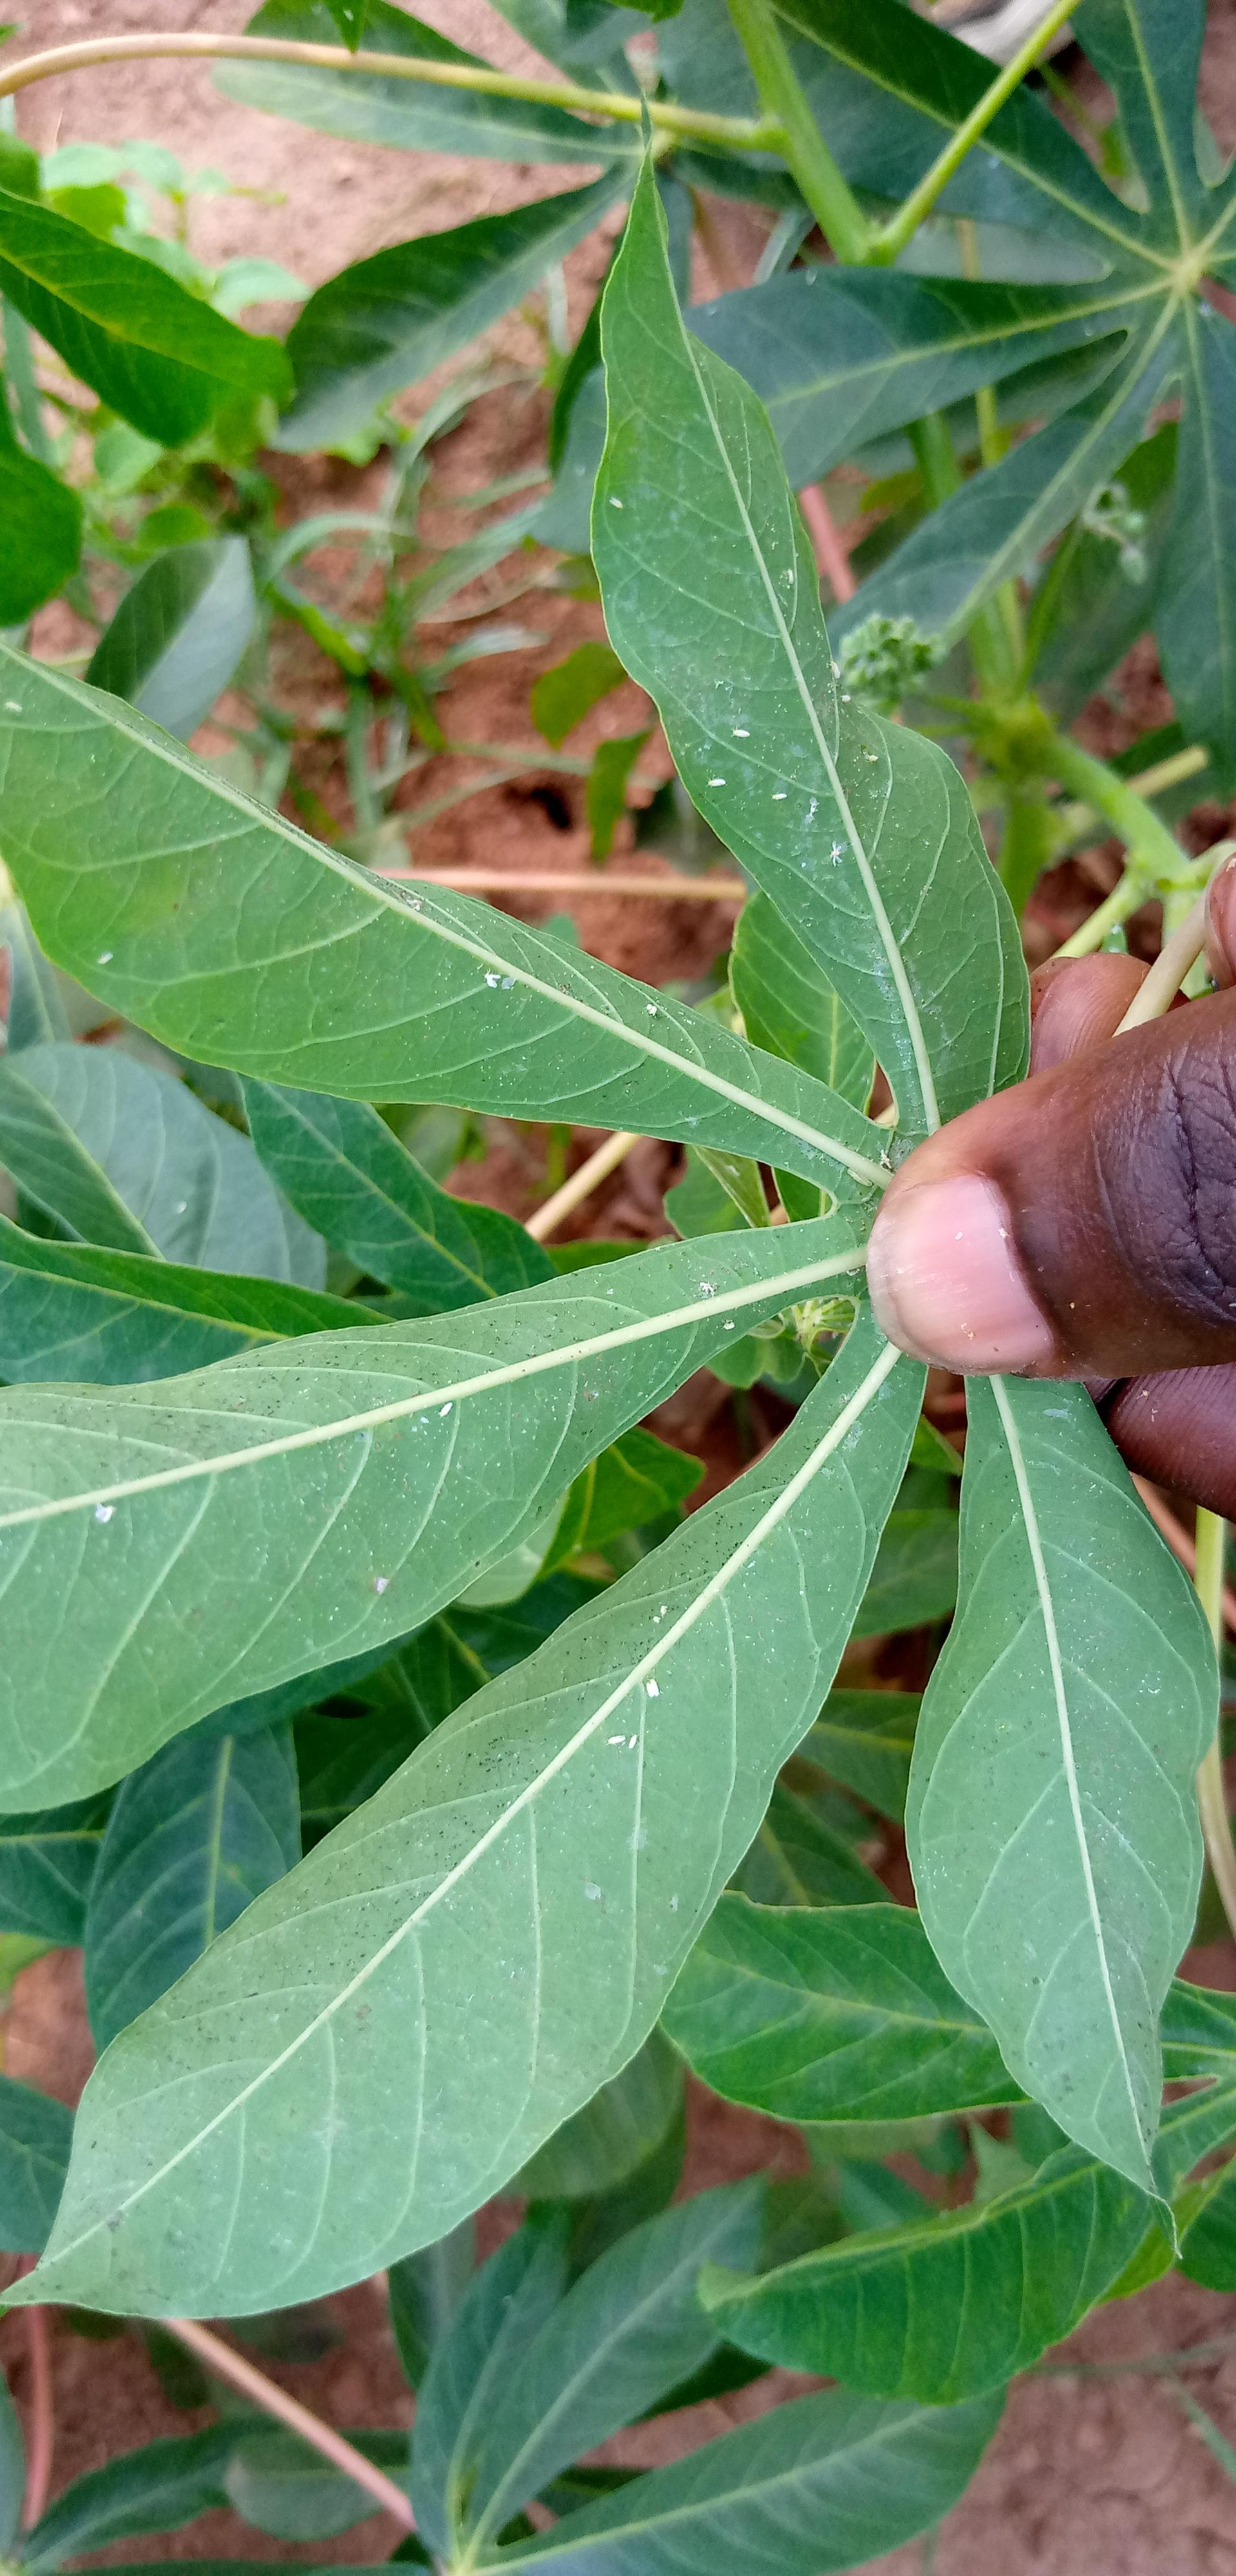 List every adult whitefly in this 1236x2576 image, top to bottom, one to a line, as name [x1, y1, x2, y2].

whitefly [608, 495, 625, 511]
whitefly [785, 566, 797, 587]
whitefly [827, 659, 843, 681]
whitefly [838, 692, 852, 704]
whitefly [3, 699, 24, 713]
whitefly [730, 726, 752, 740]
whitefly [866, 753, 880, 764]
whitefly [706, 777, 727, 790]
whitefly [770, 791, 791, 804]
whitefly [806, 797, 821, 823]
whitefly [827, 840, 848, 869]
whitefly [406, 896, 425, 913]
whitefly [95, 951, 115, 967]
whitefly [483, 969, 503, 989]
whitefly [644, 1002, 659, 1018]
whitefly [878, 1146, 894, 1171]
whitefly [696, 1280, 717, 1295]
whitefly [722, 1320, 735, 1331]
whitefly [440, 1401, 455, 1417]
whitefly [94, 1503, 116, 1522]
whitefly [375, 1575, 391, 1596]
whitefly [658, 1604, 668, 1614]
whitefly [651, 1614, 663, 1625]
whitefly [644, 1678, 661, 1698]
whitefly [607, 1733, 627, 1747]
whitefly [627, 1734, 639, 1752]